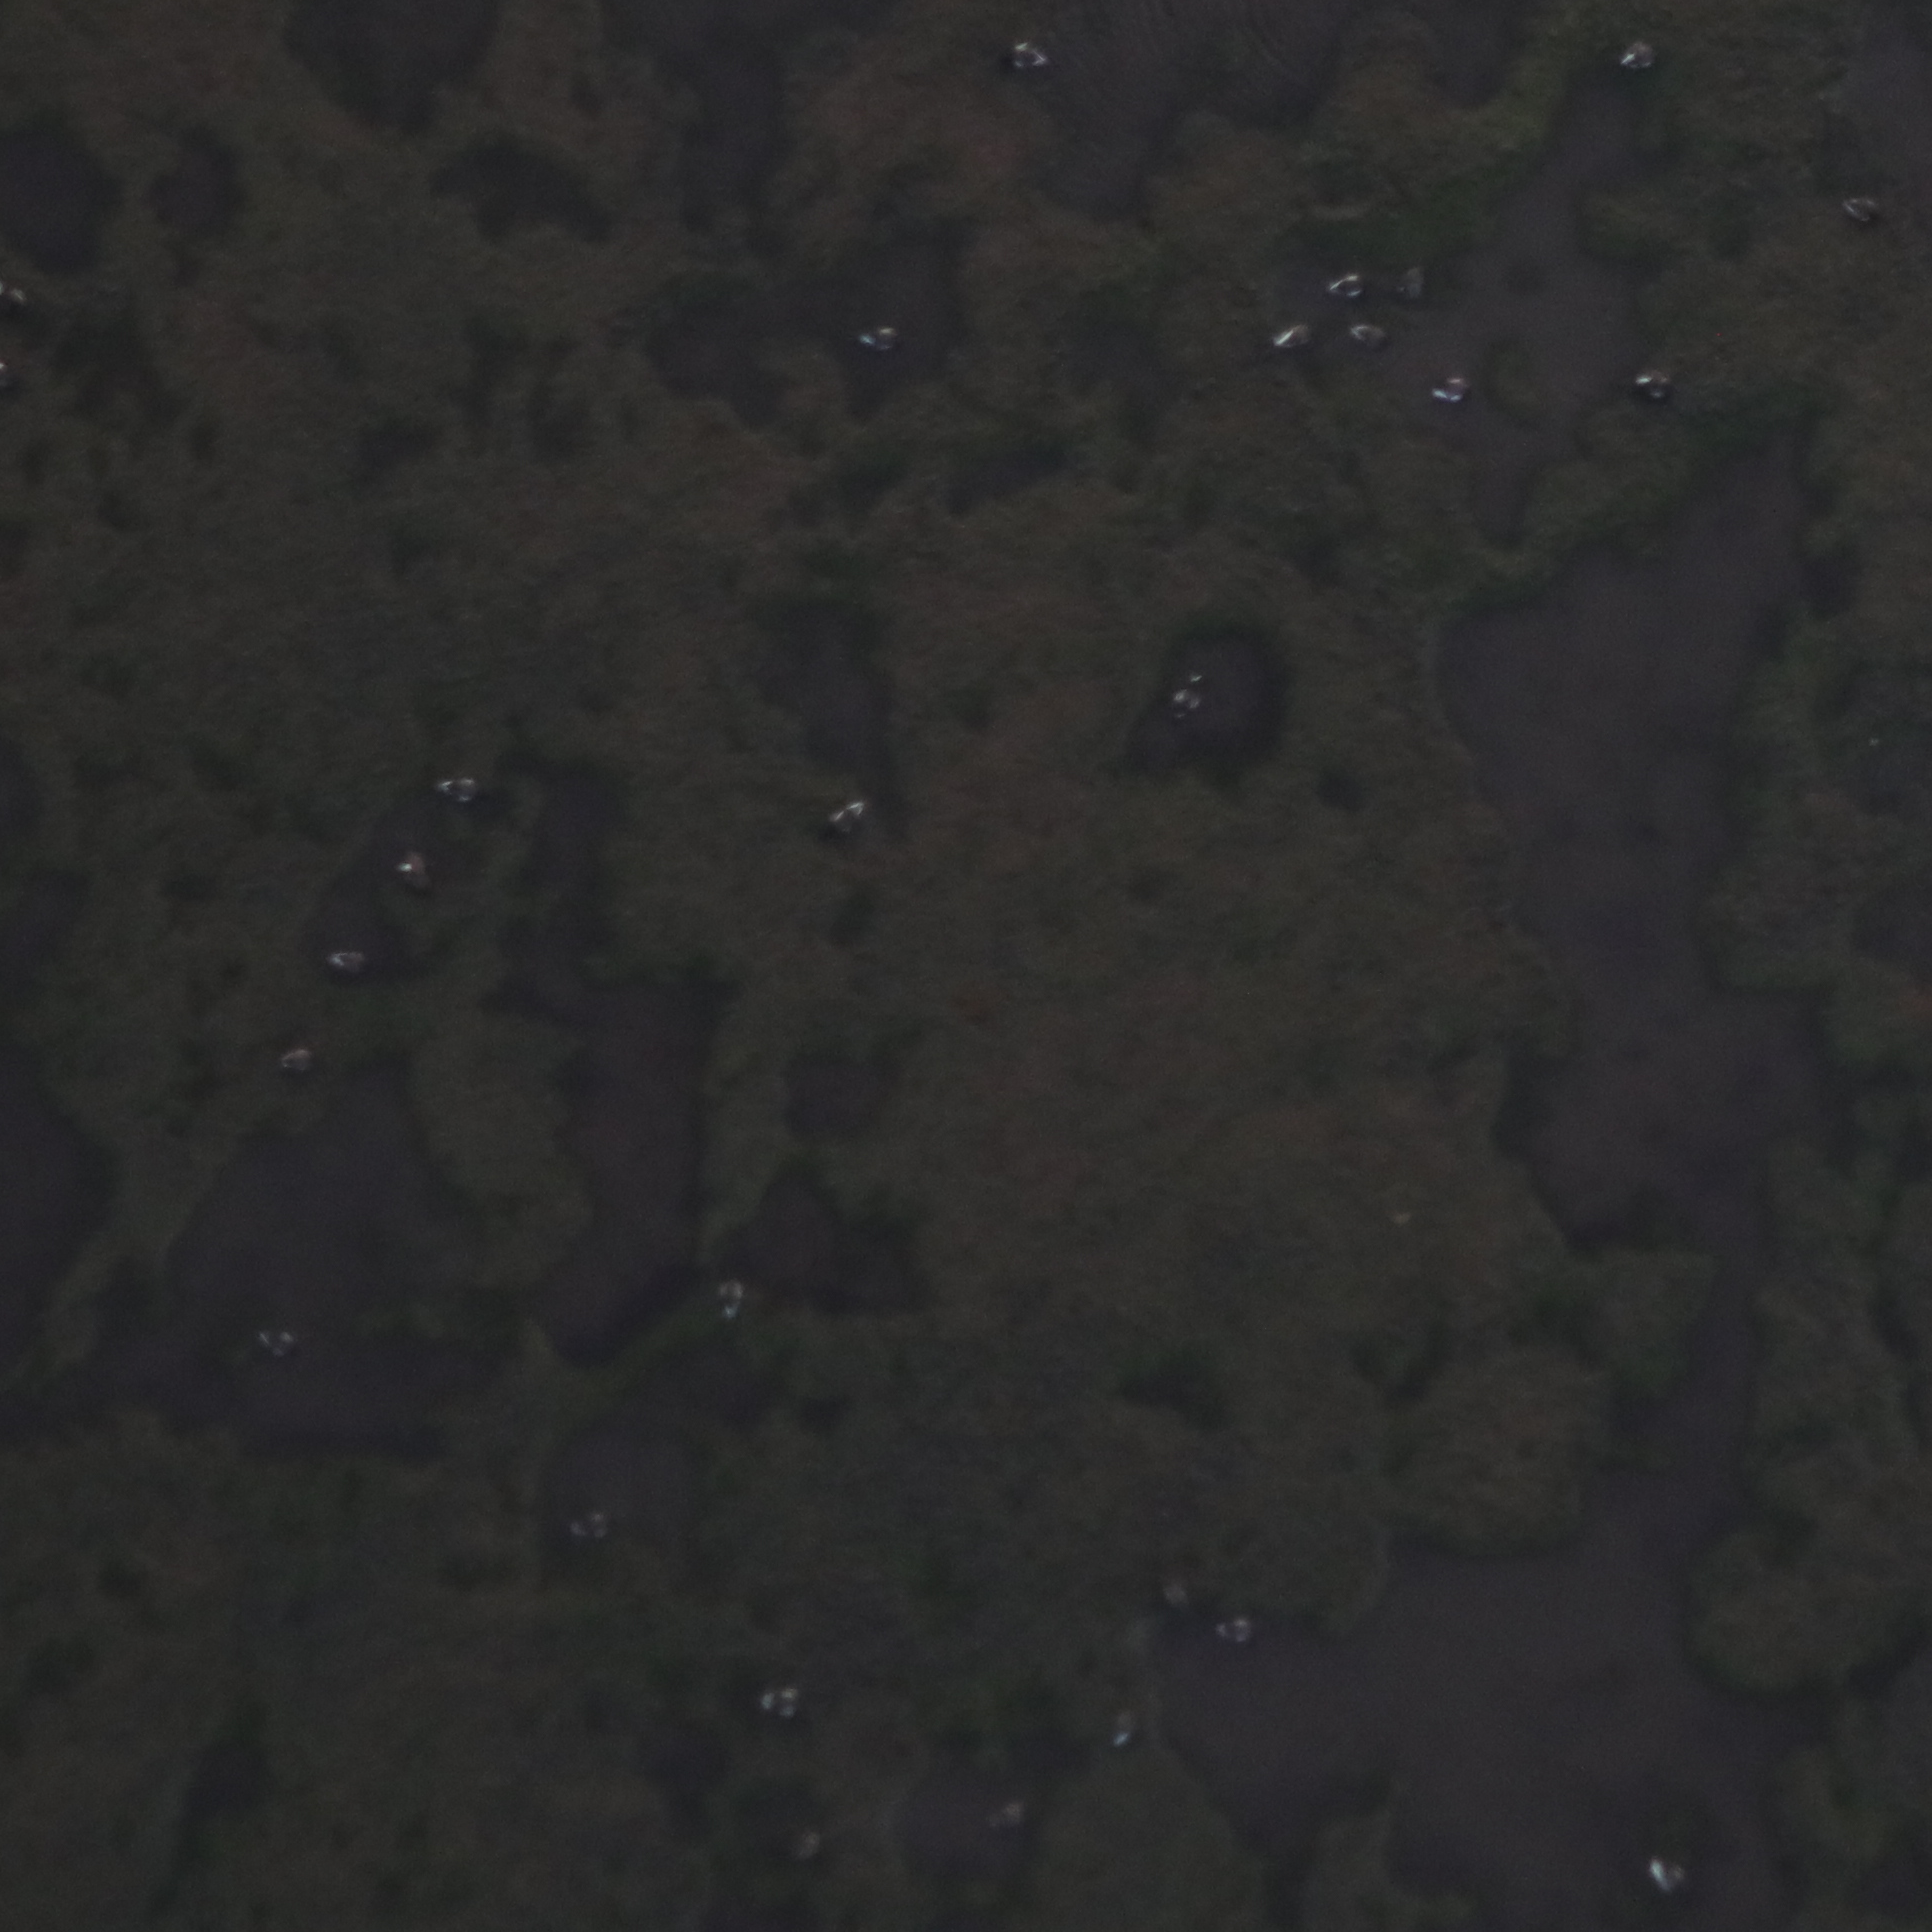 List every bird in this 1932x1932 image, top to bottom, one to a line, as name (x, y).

brant (1640, 56)
brant (1024, 57)
brant (1861, 208)
brant (1356, 284)
brant (13, 294)
brant (1292, 336)
brant (1369, 337)
brant (878, 338)
brant (1655, 383)
brant (1450, 388)
brant (1187, 701)
brant (461, 789)
brant (845, 816)
brant (413, 873)
brant (348, 960)
brant (301, 1059)
brant (735, 1298)
brant (276, 1342)
brant (593, 1529)
brant (1171, 1590)
brant (1233, 1631)
brant (776, 1700)
brant (1119, 1727)
brant (1018, 1807)
brant (1667, 1873)